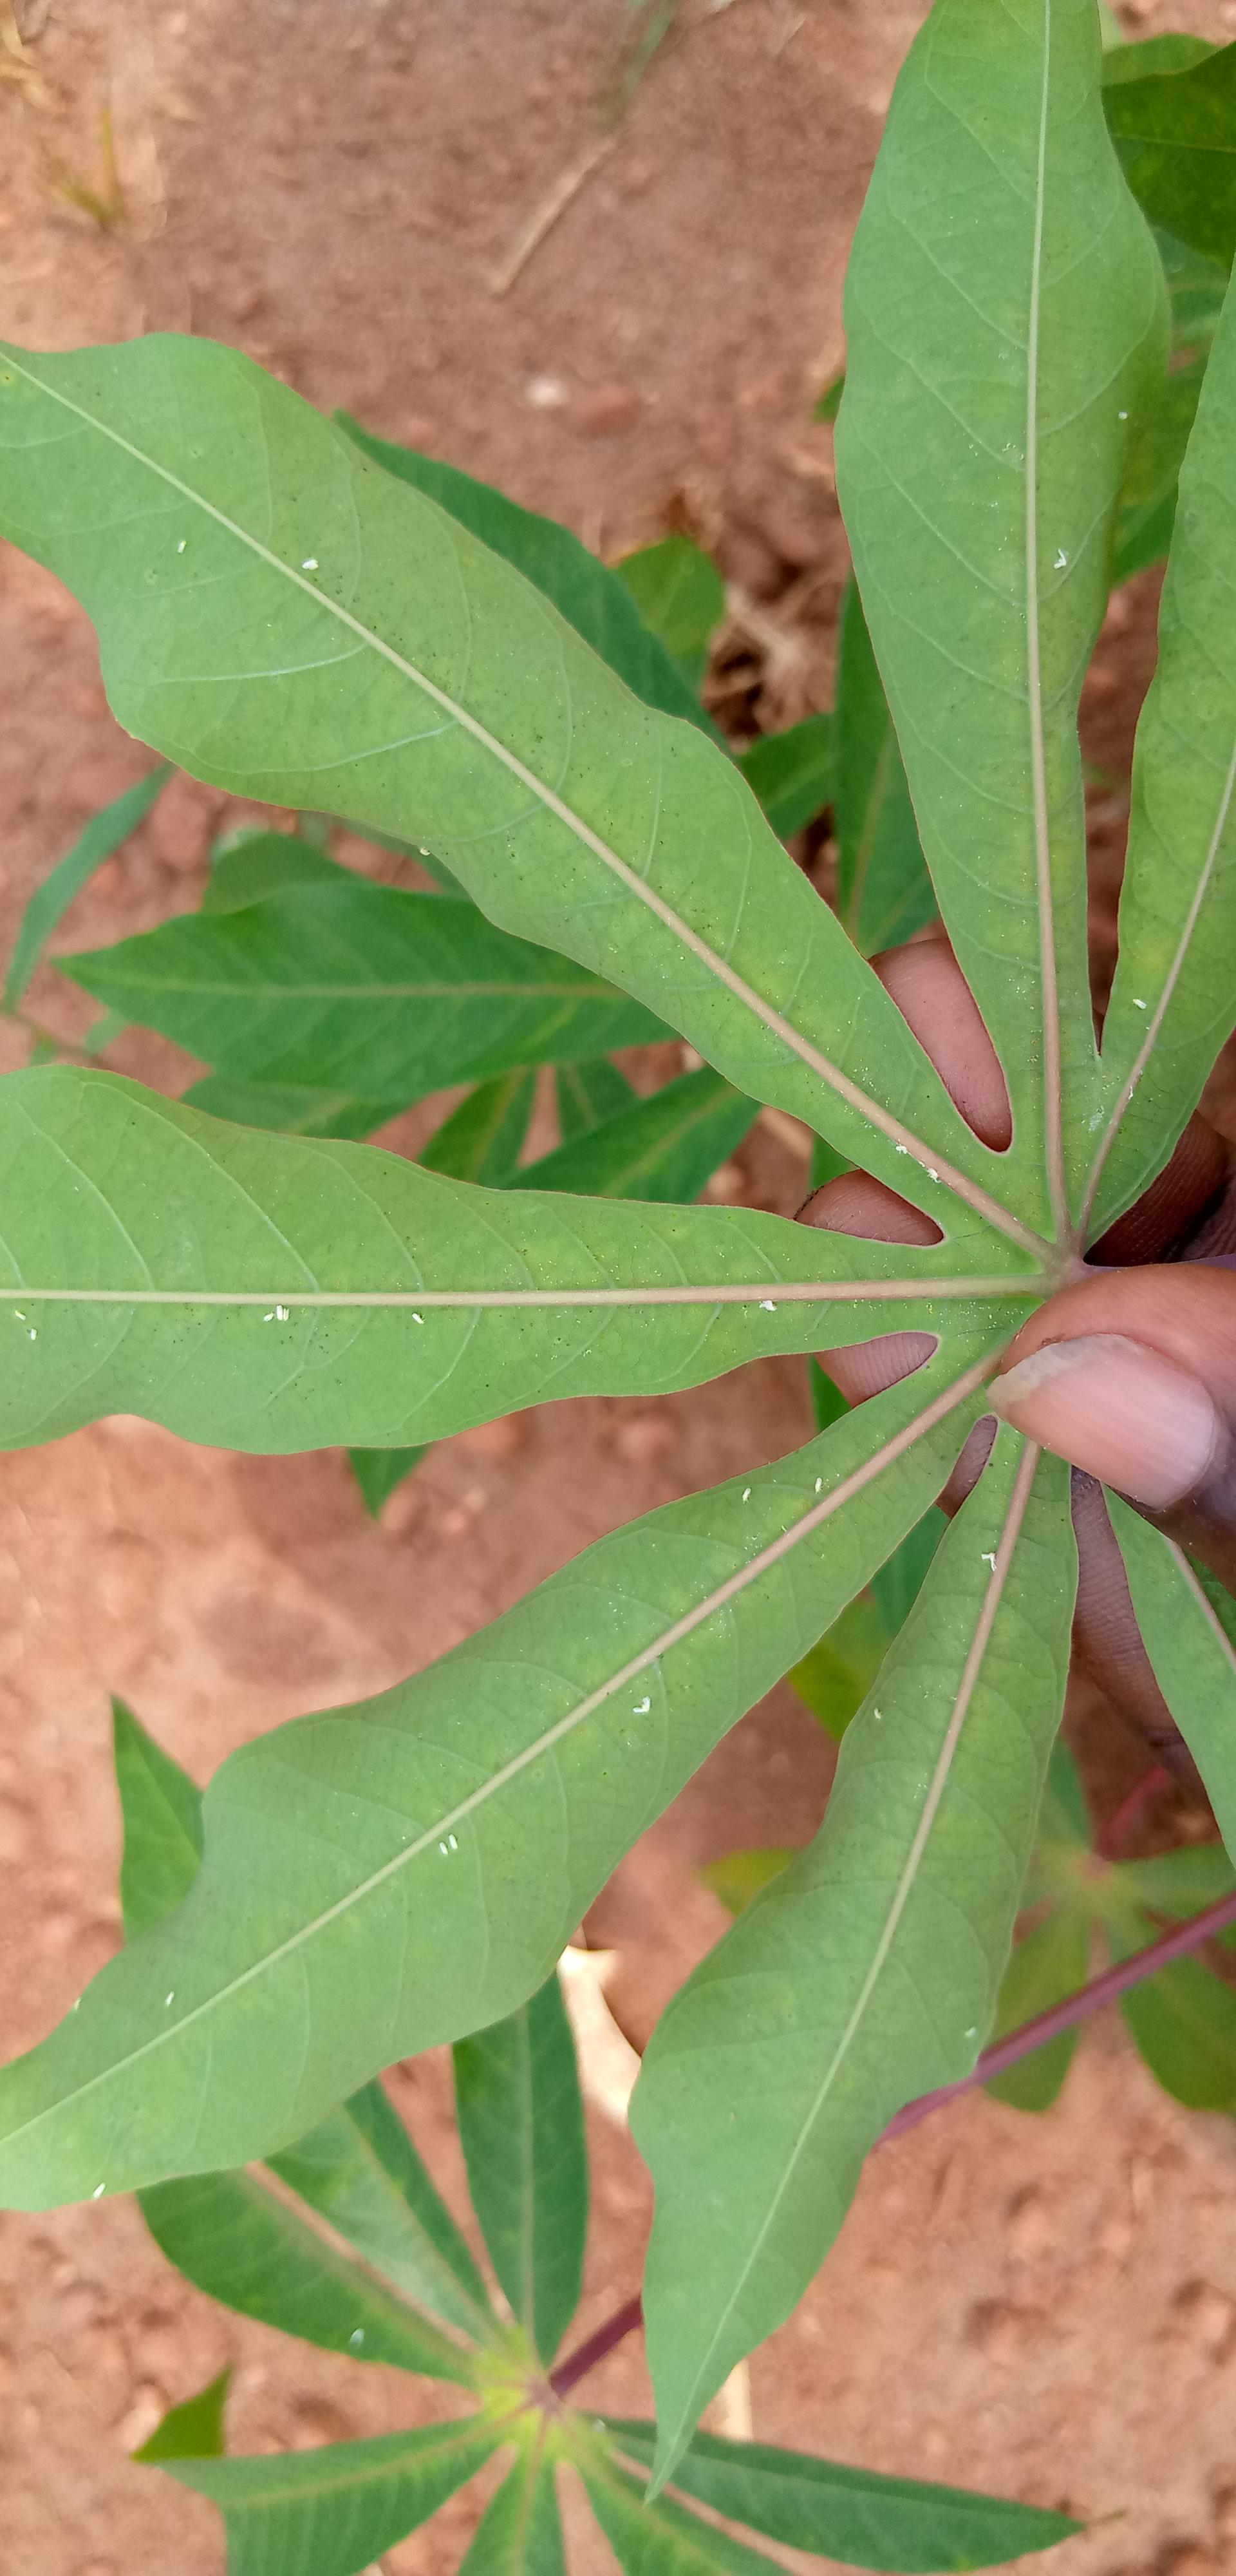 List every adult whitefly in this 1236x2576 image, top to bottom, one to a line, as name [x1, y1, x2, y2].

whitefly [1112, 388, 1136, 421]
whitefly [161, 540, 209, 571]
whitefly [297, 547, 326, 585]
whitefly [1053, 551, 1073, 578]
whitefly [288, 554, 326, 582]
whitefly [1112, 977, 1154, 1021]
whitefly [921, 1148, 955, 1195]
whitefly [738, 1286, 787, 1325]
whitefly [252, 1299, 294, 1336]
whitefly [265, 1299, 326, 1349]
whitefly [408, 1299, 429, 1324]
whitefly [13, 1304, 45, 1350]
whitefly [22, 1329, 46, 1356]
whitefly [728, 1474, 772, 1522]
whitefly [796, 1476, 844, 1517]
whitefly [964, 1546, 1011, 1583]
whitefly [633, 1674, 669, 1727]
whitefly [864, 1696, 892, 1732]
whitefly [436, 1817, 489, 1864]
whitefly [436, 1833, 469, 1857]
whitefly [70, 1980, 95, 2025]
whitefly [163, 1980, 191, 2020]
whitefly [935, 2005, 975, 2052]
whitefly [70, 2184, 109, 2210]